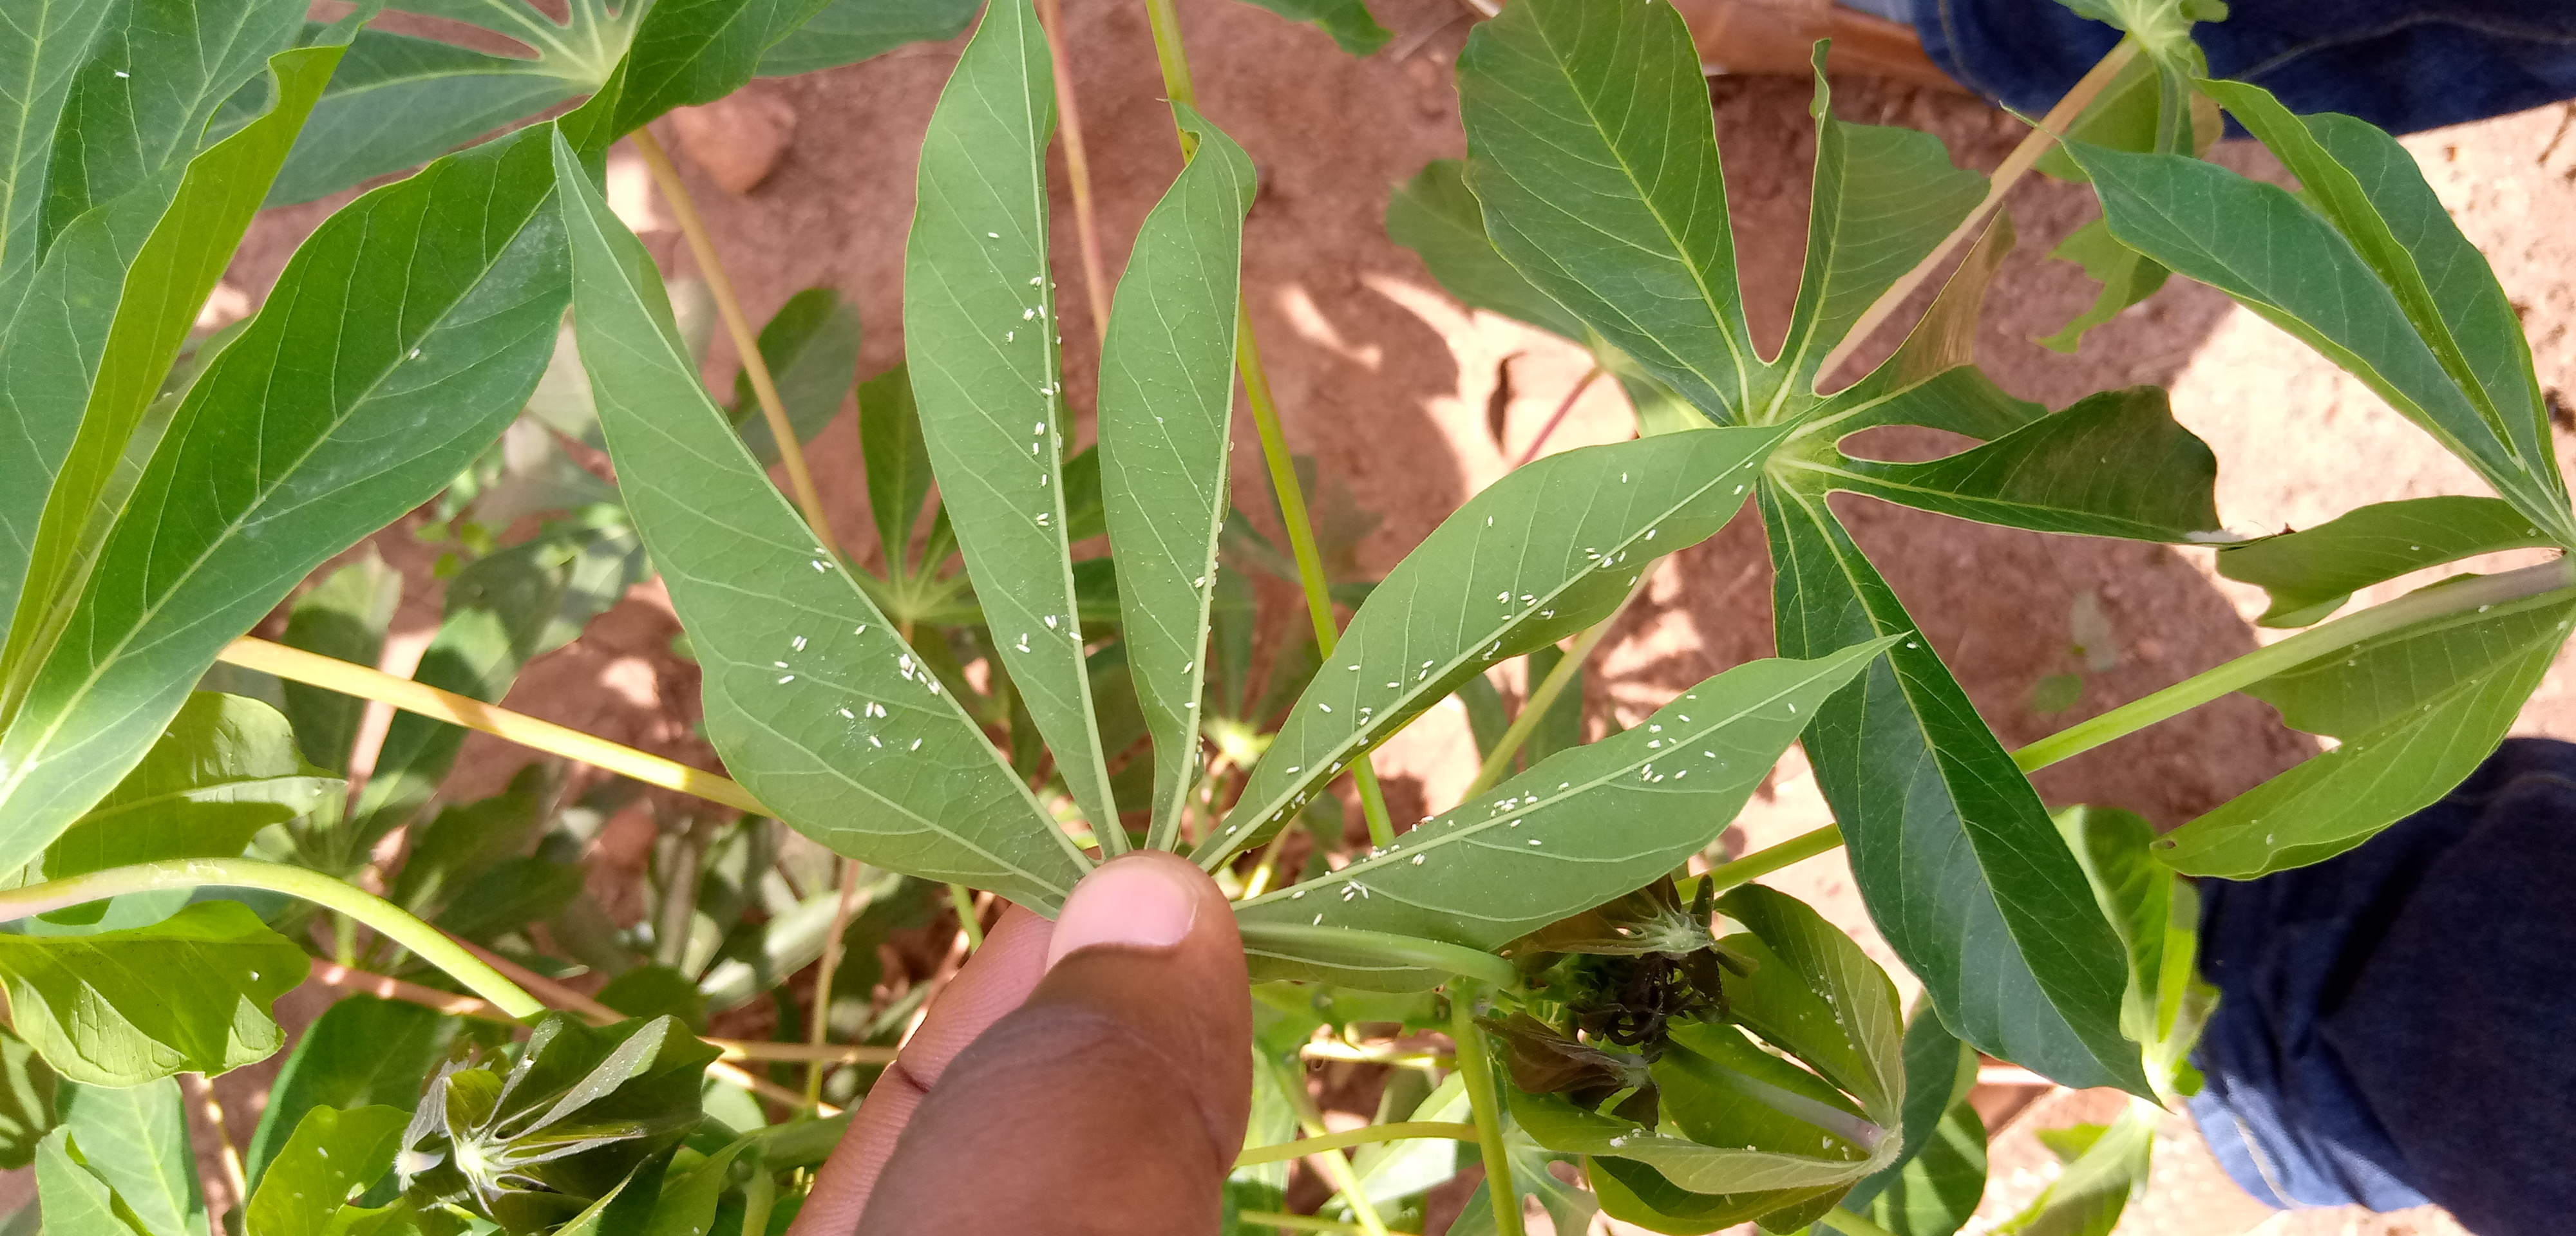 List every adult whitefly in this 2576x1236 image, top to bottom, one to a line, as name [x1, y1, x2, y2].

whitefly [113, 68, 133, 80]
whitefly [984, 229, 1001, 241]
whitefly [1028, 275, 1039, 286]
whitefly [1036, 275, 1043, 287]
whitefly [1049, 281, 1057, 290]
whitefly [1036, 303, 1047, 321]
whitefly [1022, 306, 1032, 321]
whitefly [1027, 309, 1035, 322]
whitefly [1054, 314, 1060, 322]
whitefly [1005, 328, 1016, 344]
whitefly [1054, 333, 1063, 346]
whitefly [407, 346, 424, 363]
whitefly [1052, 379, 1063, 396]
whitefly [1038, 386, 1055, 398]
whitefly [1033, 420, 1041, 436]
whitefly [1039, 422, 1045, 436]
whitefly [1228, 439, 1236, 452]
whitefly [1030, 440, 1042, 457]
whitefly [1741, 457, 1756, 471]
whitefly [1619, 469, 1629, 485]
whitefly [1039, 471, 1050, 489]
whitefly [1731, 482, 1743, 497]
whitefly [1034, 509, 1050, 521]
whitefly [1484, 512, 1497, 529]
whitefly [1036, 520, 1050, 528]
whitefly [1218, 521, 1224, 534]
whitefly [1641, 526, 1658, 543]
whitefly [813, 545, 827, 556]
whitefly [1583, 545, 1598, 554]
whitefly [1616, 549, 1629, 564]
whitefly [1586, 552, 1602, 561]
whitefly [1600, 557, 1615, 570]
whitefly [811, 558, 826, 575]
whitefly [821, 559, 835, 570]
whitefly [1626, 572, 1637, 588]
whitefly [1192, 575, 1206, 586]
whitefly [1195, 579, 1206, 590]
whitefly [1495, 589, 1510, 601]
whitefly [1519, 592, 1535, 602]
whitefly [1500, 594, 1510, 605]
whitefly [1526, 597, 1539, 608]
whitefly [1539, 608, 1550, 617]
whitefly [1546, 608, 1555, 622]
whitefly [1500, 612, 1513, 622]
whitefly [1050, 613, 1060, 630]
whitefly [1043, 613, 1056, 631]
whitefly [853, 623, 867, 637]
whitefly [1066, 629, 1084, 642]
whitefly [1019, 630, 1030, 645]
whitefly [791, 633, 802, 648]
whitefly [796, 636, 808, 654]
whitefly [1491, 639, 1501, 654]
whitefly [1904, 639, 1922, 651]
whitefly [1014, 642, 1032, 655]
whitefly [1481, 651, 1493, 664]
whitefly [904, 653, 913, 666]
whitefly [898, 655, 905, 670]
whitefly [904, 655, 910, 670]
whitefly [1182, 657, 1195, 678]
whitefly [1421, 658, 1435, 669]
whitefly [772, 659, 789, 671]
whitefly [909, 661, 917, 675]
whitefly [1345, 662, 1363, 673]
whitefly [900, 668, 913, 681]
whitefly [1416, 668, 1429, 683]
whitefly [917, 669, 927, 685]
whitefly [775, 672, 797, 686]
whitefly [933, 679, 942, 691]
whitefly [1385, 680, 1401, 690]
whitefly [928, 682, 938, 697]
whitefly [1685, 693, 1698, 701]
whitefly [864, 699, 875, 718]
whitefly [1182, 700, 1197, 710]
whitefly [1317, 701, 1334, 716]
whitefly [1784, 701, 1799, 716]
whitefly [875, 703, 888, 718]
whitefly [1358, 704, 1373, 716]
whitefly [839, 706, 855, 720]
whitefly [874, 707, 884, 720]
whitefly [1676, 712, 1691, 725]
whitefly [1358, 714, 1371, 728]
whitefly [1647, 724, 1662, 735]
whitefly [867, 733, 884, 750]
whitefly [1197, 734, 1206, 744]
whitefly [1357, 734, 1370, 749]
whitefly [1667, 735, 1678, 745]
whitefly [907, 736, 925, 754]
whitefly [1646, 738, 1661, 750]
whitefly [1195, 742, 1206, 754]
whitefly [1650, 742, 1662, 750]
whitefly [1703, 748, 1719, 761]
whitefly [1193, 751, 1202, 769]
whitefly [1327, 759, 1343, 776]
whitefly [1640, 761, 1653, 776]
whitefly [1283, 763, 1302, 776]
whitefly [1672, 768, 1689, 782]
whitefly [1642, 769, 1653, 783]
whitefly [1650, 772, 1665, 786]
whitefly [1555, 779, 1570, 793]
whitefly [1524, 788, 1531, 797]
whitefly [1293, 789, 1307, 804]
whitefly [1524, 794, 1539, 805]
whitefly [1505, 796, 1519, 805]
whitefly [1299, 797, 1309, 807]
whitefly [1492, 798, 1506, 809]
whitefly [1289, 801, 1297, 811]
whitefly [1271, 808, 1284, 825]
whitefly [1488, 808, 1497, 818]
whitefly [1419, 812, 1435, 825]
whitefly [1446, 817, 1456, 829]
whitefly [1509, 818, 1524, 830]
whitefly [1410, 821, 1418, 834]
whitefly [1222, 823, 1239, 838]
whitefly [1526, 836, 1544, 848]
whitefly [1390, 843, 1401, 853]
whitefly [1380, 848, 1388, 857]
whitefly [1410, 852, 1422, 866]
whitefly [1416, 854, 1425, 867]
whitefly [1323, 869, 1332, 876]
whitefly [1348, 879, 1361, 891]
whitefly [1339, 884, 1352, 895]
whitefly [1361, 884, 1371, 900]
whitefly [1289, 888, 1306, 901]
whitefly [1342, 890, 1356, 903]
whitefly [1311, 911, 1325, 928]
whitefly [1631, 1127, 1643, 1134]